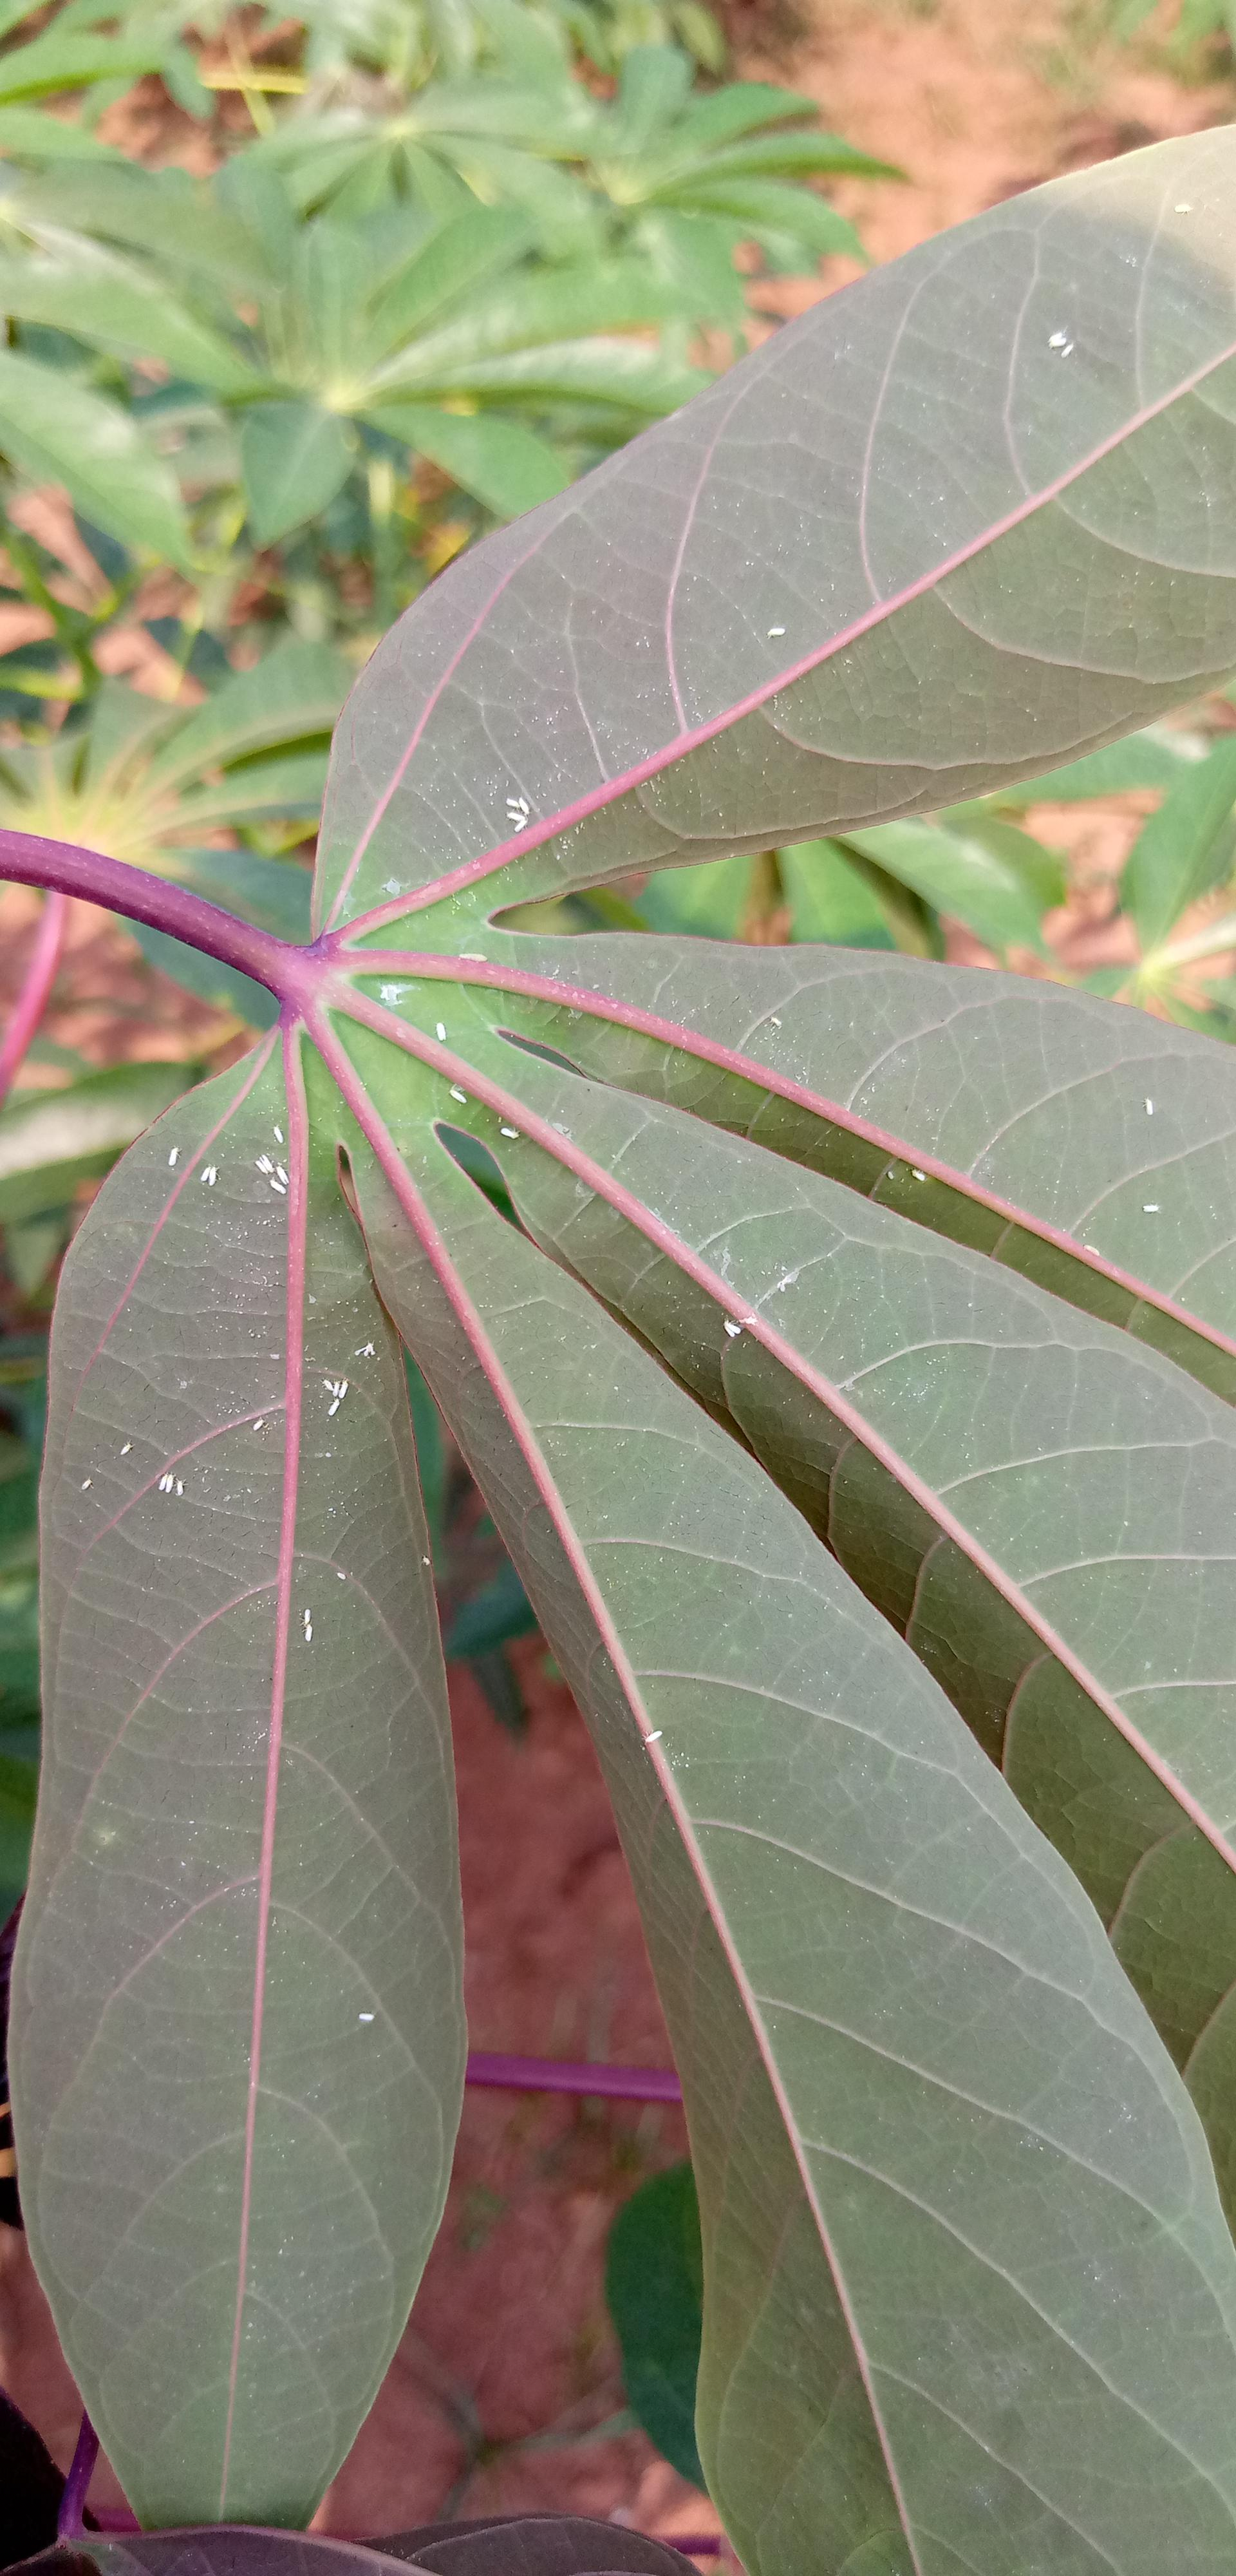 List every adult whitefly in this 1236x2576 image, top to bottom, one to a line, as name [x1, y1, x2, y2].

whitefly [1172, 202, 1195, 213]
whitefly [1047, 328, 1067, 347]
whitefly [1058, 342, 1076, 361]
whitefly [764, 623, 790, 641]
whitefly [503, 797, 532, 812]
whitefly [505, 811, 526, 822]
whitefly [514, 820, 527, 833]
whitefly [457, 951, 491, 963]
whitefly [378, 980, 405, 1004]
whitefly [769, 1015, 782, 1028]
whitefly [435, 1020, 450, 1043]
whitefly [447, 1087, 469, 1106]
whitefly [1144, 1095, 1156, 1117]
whitefly [272, 1124, 286, 1144]
whitefly [498, 1126, 522, 1141]
whitefly [166, 1145, 181, 1168]
whitefly [252, 1152, 274, 1175]
whitefly [200, 1162, 218, 1188]
whitefly [274, 1162, 291, 1185]
whitefly [910, 1168, 926, 1182]
whitefly [885, 1170, 895, 1180]
whitefly [267, 1179, 288, 1195]
whitefly [1141, 1202, 1161, 1215]
whitefly [1082, 1244, 1101, 1258]
whitefly [776, 1275, 792, 1293]
whitefly [721, 1318, 743, 1338]
whitefly [351, 1335, 381, 1361]
whitefly [320, 1377, 333, 1394]
whitefly [332, 1377, 350, 1400]
whitefly [328, 1397, 345, 1417]
whitefly [251, 1416, 267, 1435]
whitefly [118, 1441, 134, 1457]
whitefly [158, 1473, 176, 1494]
whitefly [79, 1478, 93, 1492]
whitefly [175, 1479, 186, 1497]
whitefly [420, 1554, 431, 1567]
whitefly [335, 1570, 348, 1583]
whitefly [302, 1606, 312, 1624]
whitefly [304, 1624, 315, 1644]
whitefly [642, 1727, 665, 1745]
whitefly [356, 2011, 376, 2022]